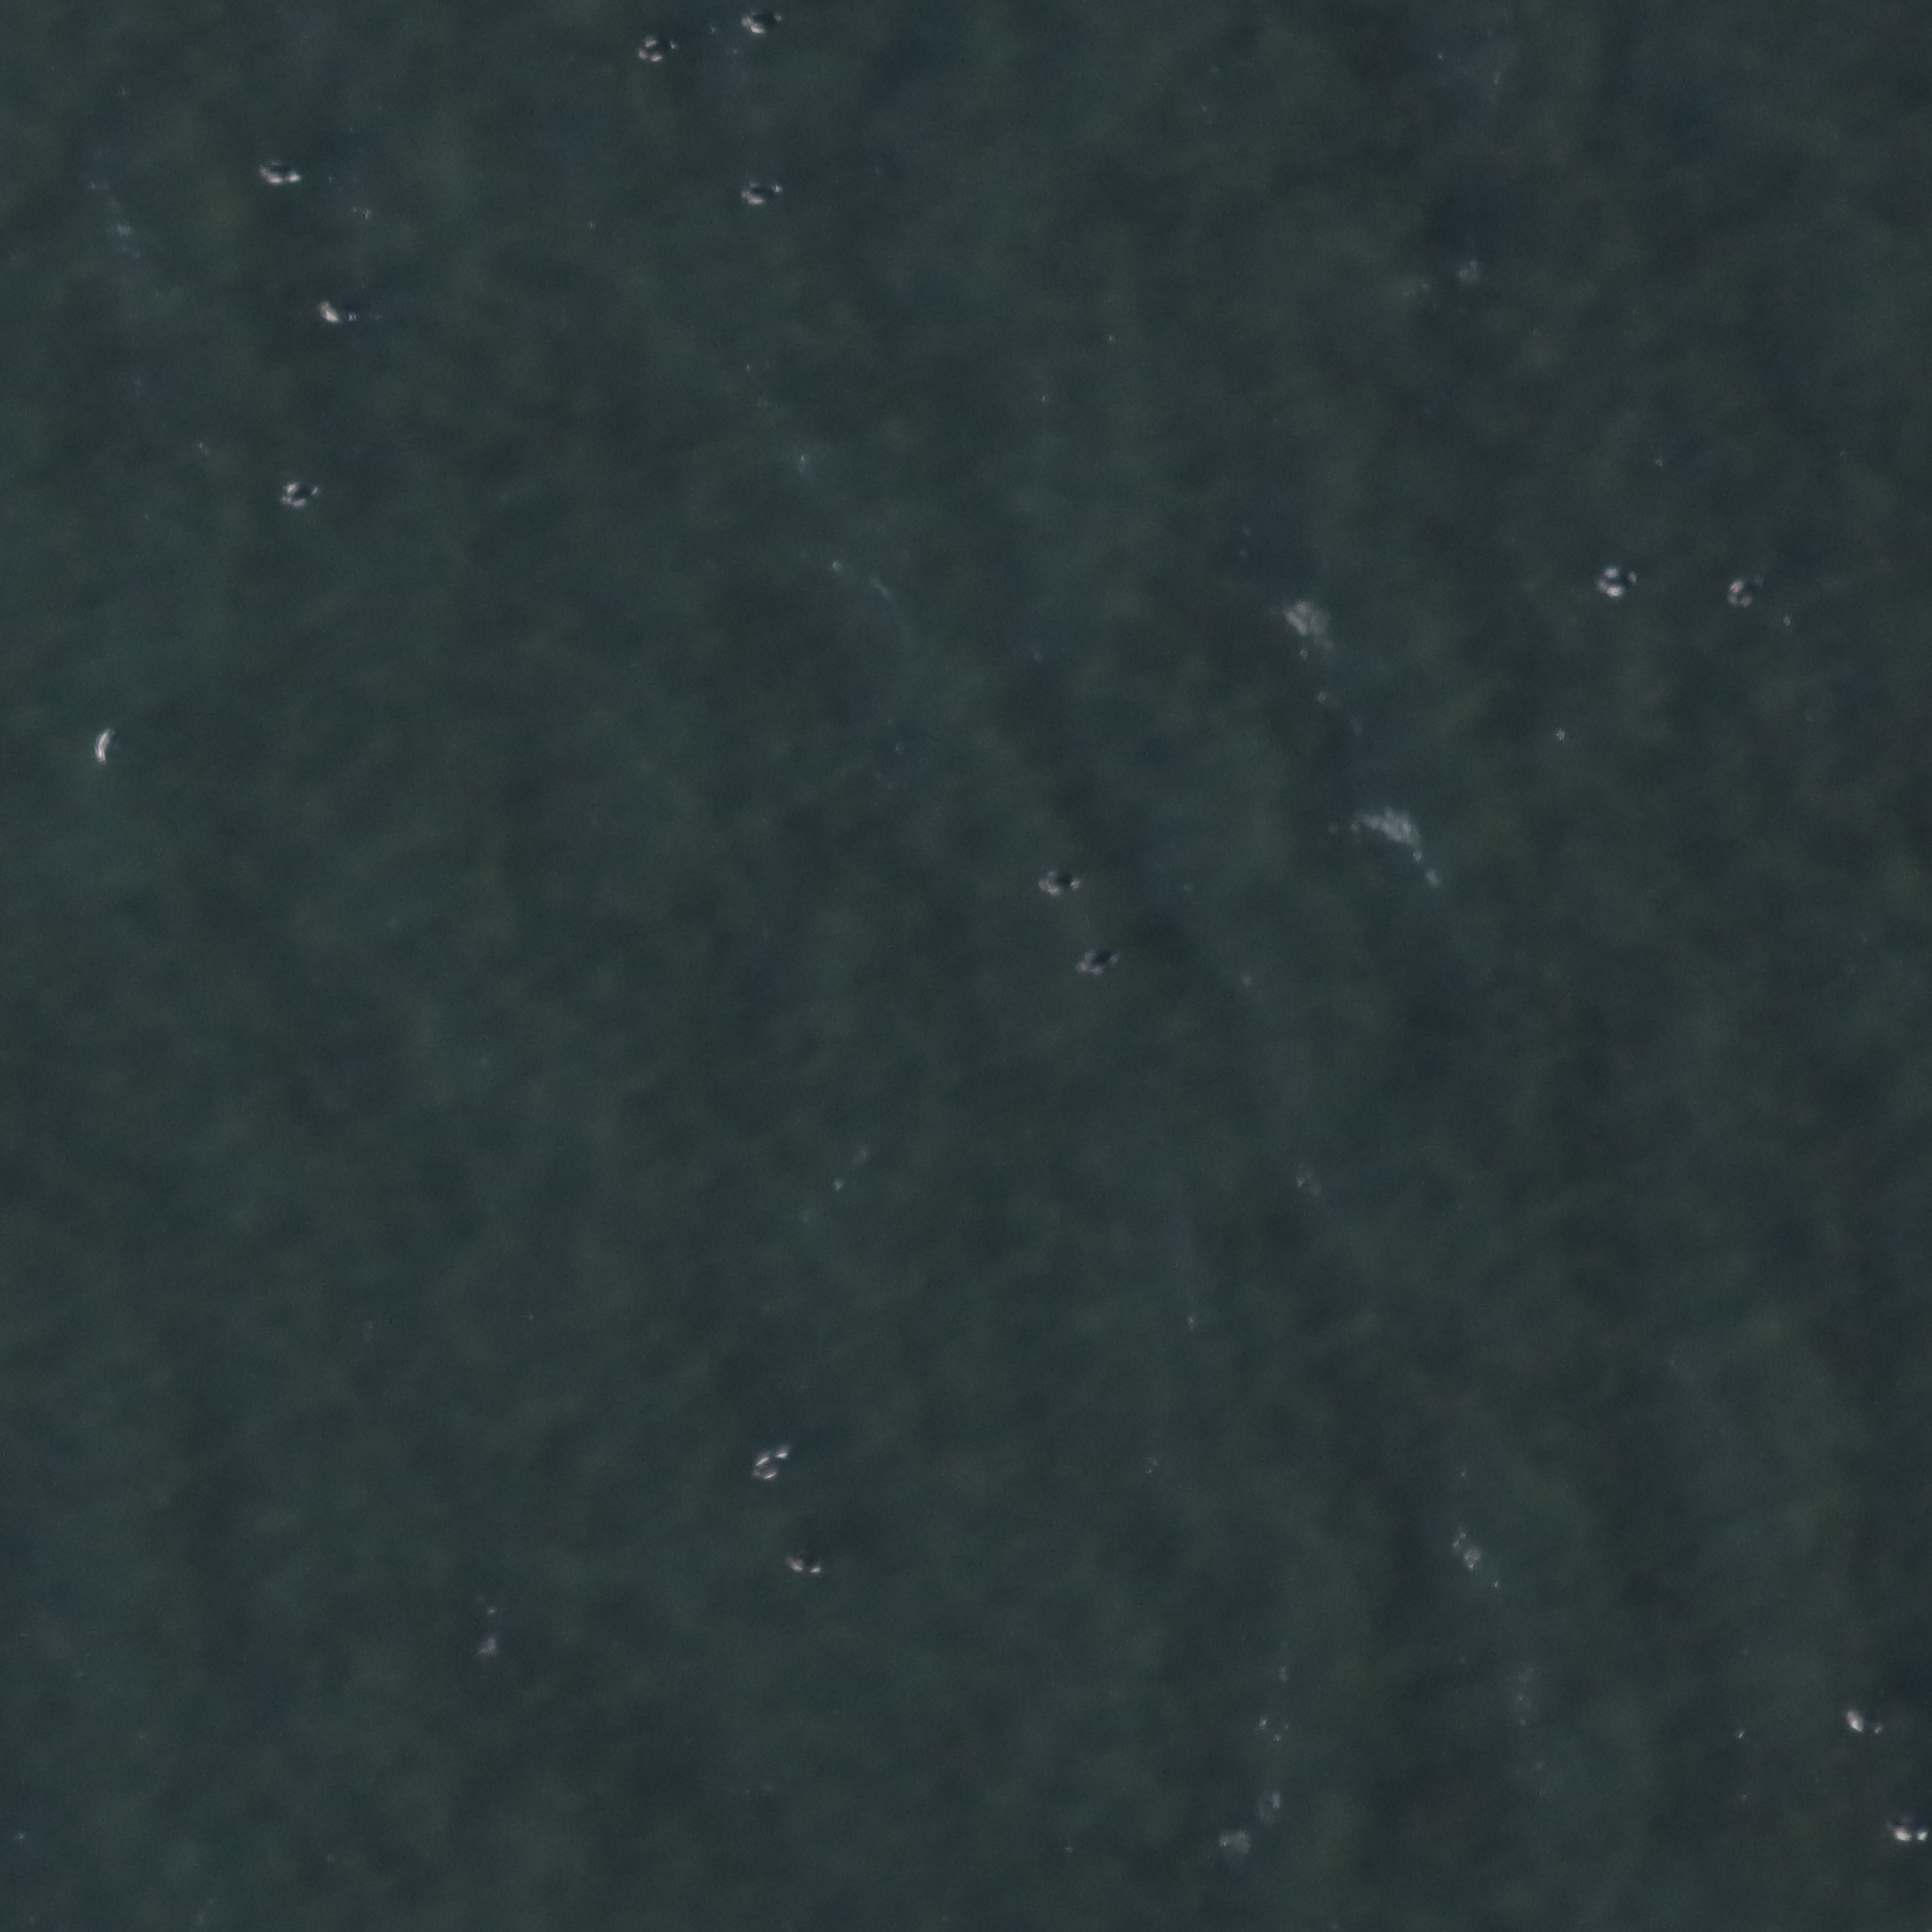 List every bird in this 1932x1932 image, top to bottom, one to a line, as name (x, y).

brant (756, 21)
brant (656, 49)
brant (278, 170)
brant (760, 192)
brant (334, 309)
brant (295, 495)
brant (1613, 584)
brant (1737, 591)
brant (109, 741)
brant (1060, 879)
brant (1099, 961)
brant (768, 1465)
brant (802, 1561)
brant (1856, 1718)
brant (1908, 1830)